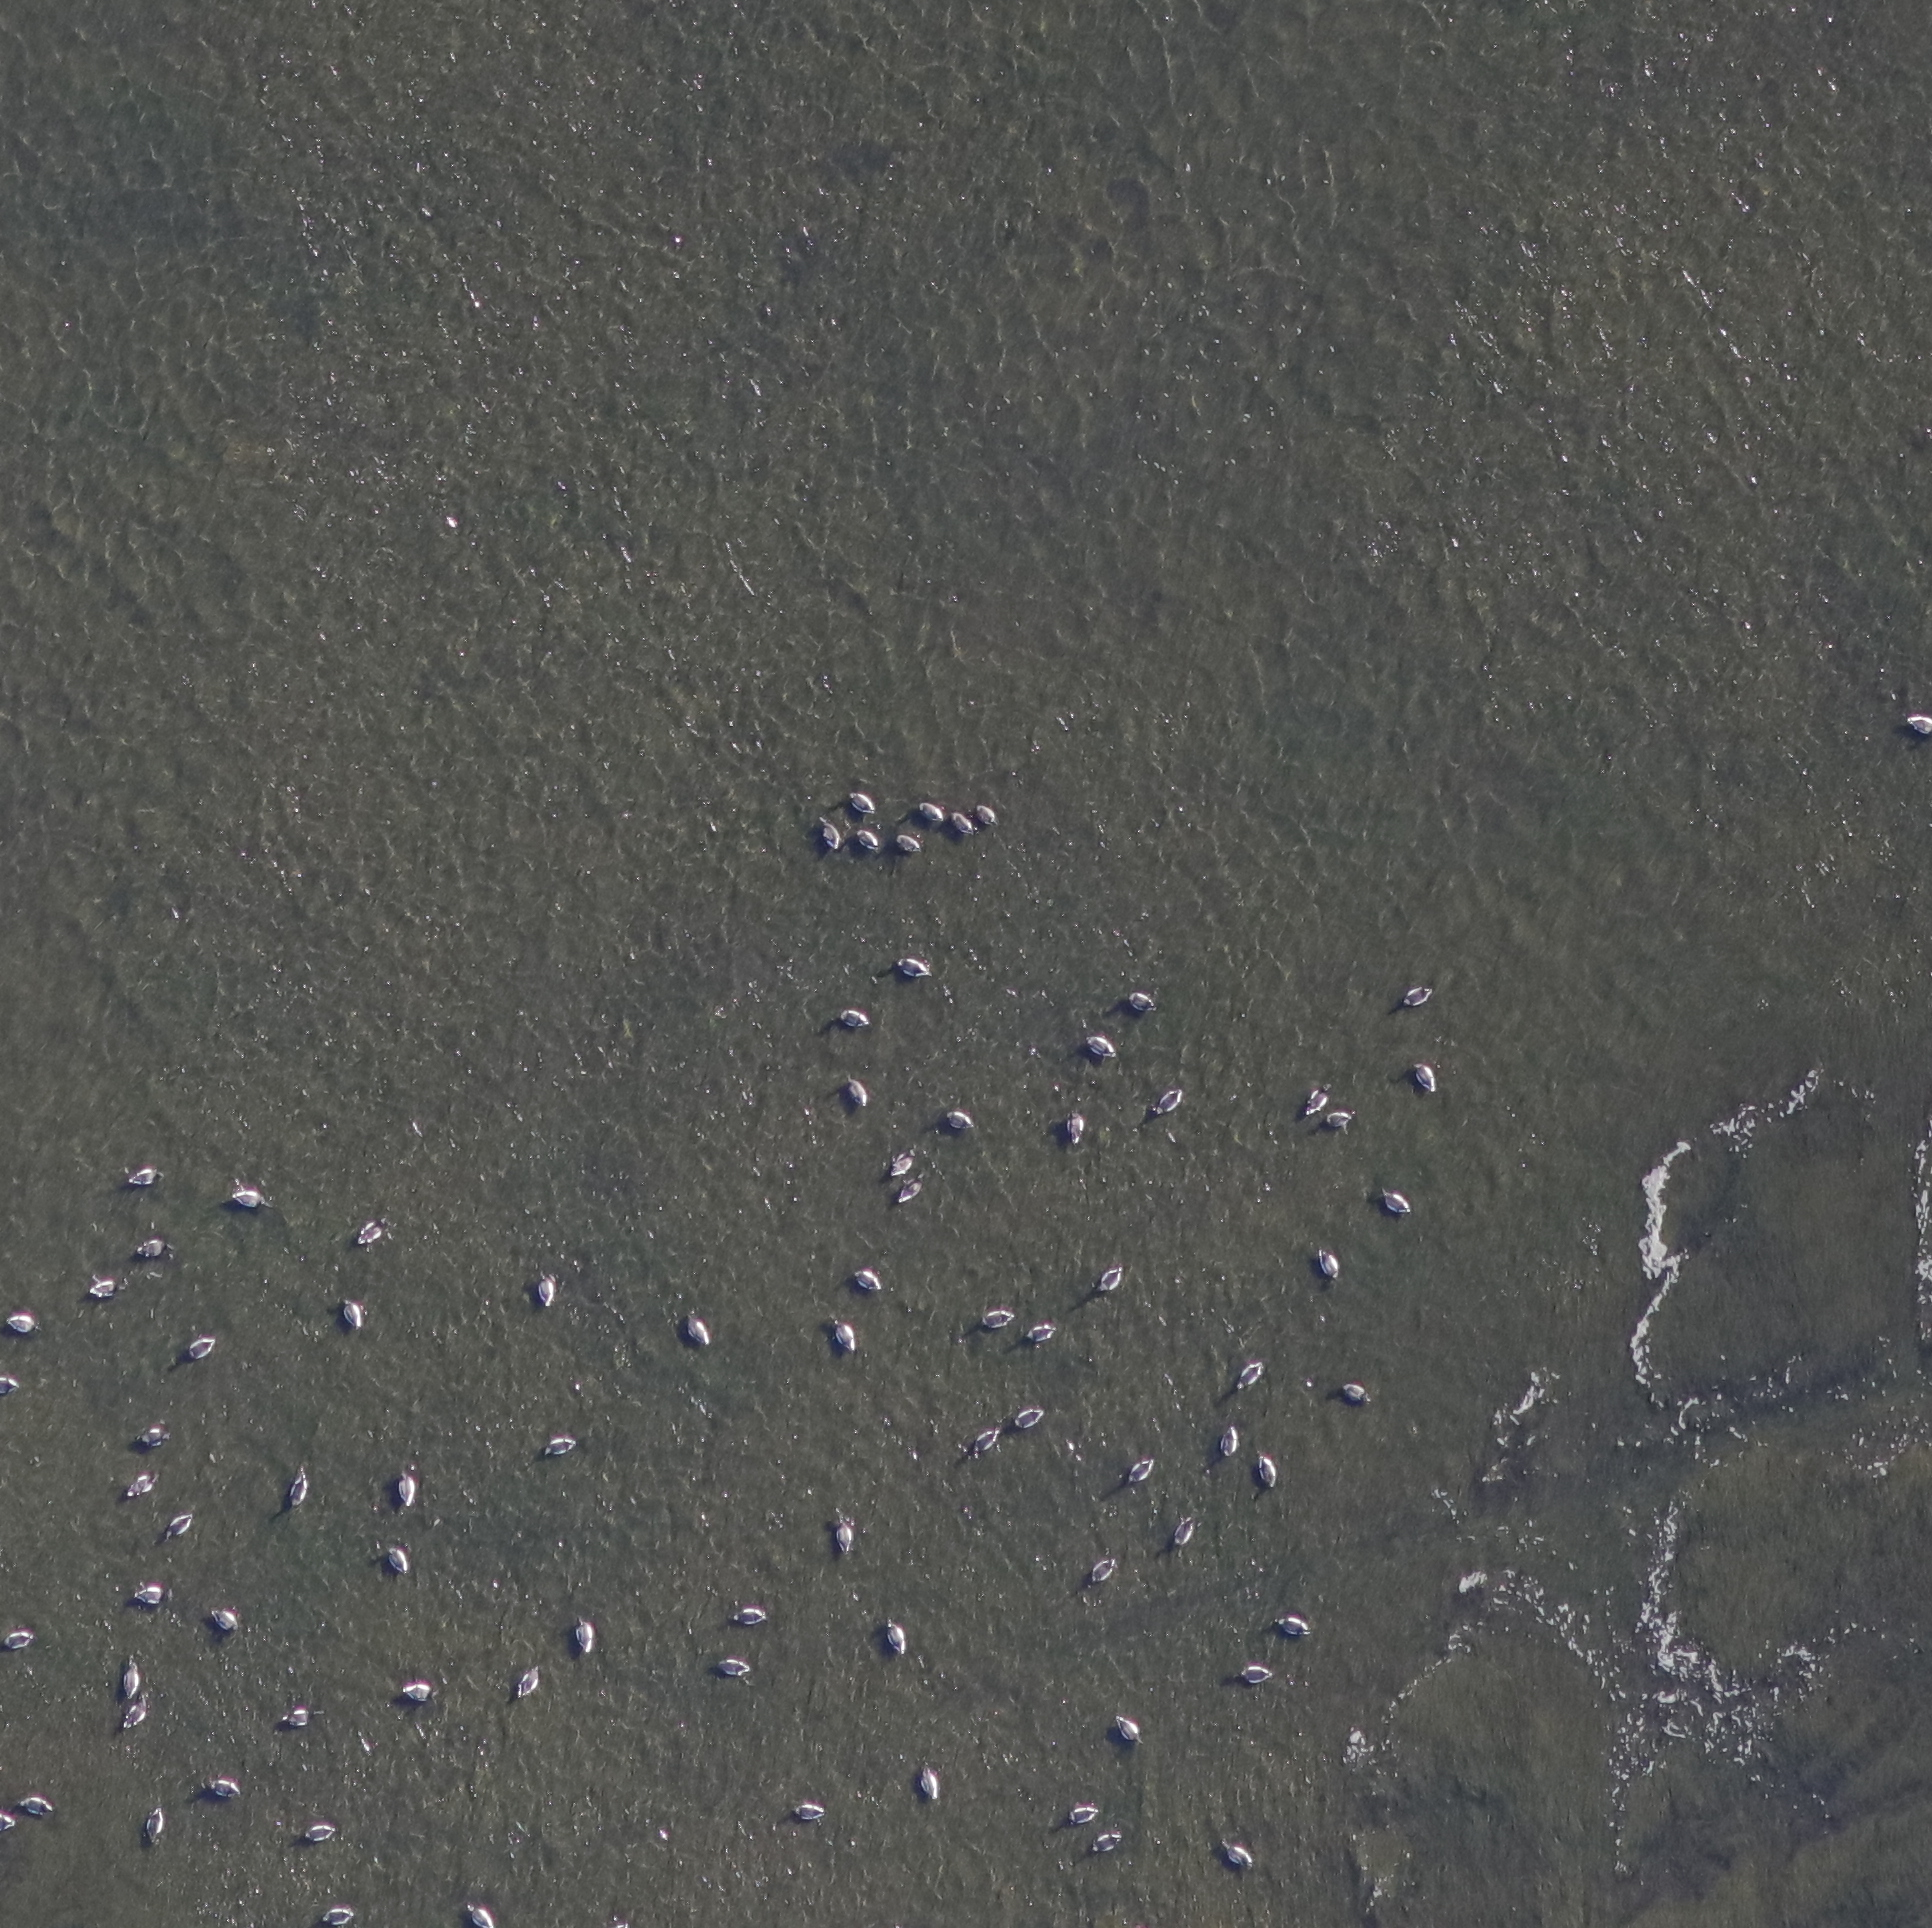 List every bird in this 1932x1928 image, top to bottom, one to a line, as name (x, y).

brant (1919, 725)
brant (861, 803)
brant (985, 815)
brant (924, 817)
brant (965, 826)
brant (831, 838)
brant (865, 840)
brant (916, 850)
brant (912, 968)
brant (1416, 996)
brant (1140, 1002)
brant (854, 1019)
brant (1101, 1049)
brant (1423, 1079)
brant (860, 1095)
brant (1318, 1097)
brant (1167, 1102)
brant (1334, 1119)
brant (958, 1121)
brant (1071, 1130)
brant (905, 1165)
brant (143, 1175)
brant (908, 1192)
brant (249, 1197)
brant (1395, 1205)
brant (371, 1233)
brant (154, 1252)
brant (1330, 1272)
brant (1120, 1279)
brant (869, 1280)
brant (106, 1287)
brant (544, 1289)
brant (360, 1316)
brant (996, 1320)
brant (21, 1323)
brant (698, 1332)
brant (1041, 1336)
brant (844, 1338)
brant (199, 1350)
brant (1255, 1378)
brant (1357, 1397)
brant (1026, 1419)
brant (153, 1433)
brant (559, 1444)
brant (983, 1445)
brant (1227, 1445)
brant (1149, 1471)
brant (1270, 1472)
brant (138, 1483)
brant (405, 1487)
brant (300, 1489)
brant (178, 1527)
brant (1189, 1534)
brant (845, 1536)
brant (397, 1562)
brant (1100, 1570)
brant (145, 1597)
brant (754, 1615)
brant (226, 1621)
brant (1291, 1627)
brant (585, 1635)
brant (894, 1636)
brant (22, 1639)
brant (735, 1670)
brant (1251, 1676)
brant (131, 1678)
brant (530, 1680)
brant (421, 1692)
brant (137, 1712)
brant (301, 1714)
brant (1127, 1732)
brant (937, 1783)
brant (224, 1789)
brant (41, 1806)
brant (812, 1814)
brant (156, 1817)
brant (1089, 1817)
brant (324, 1833)
brant (1109, 1843)
brant (1234, 1858)
brant (336, 1917)
brant (482, 1918)